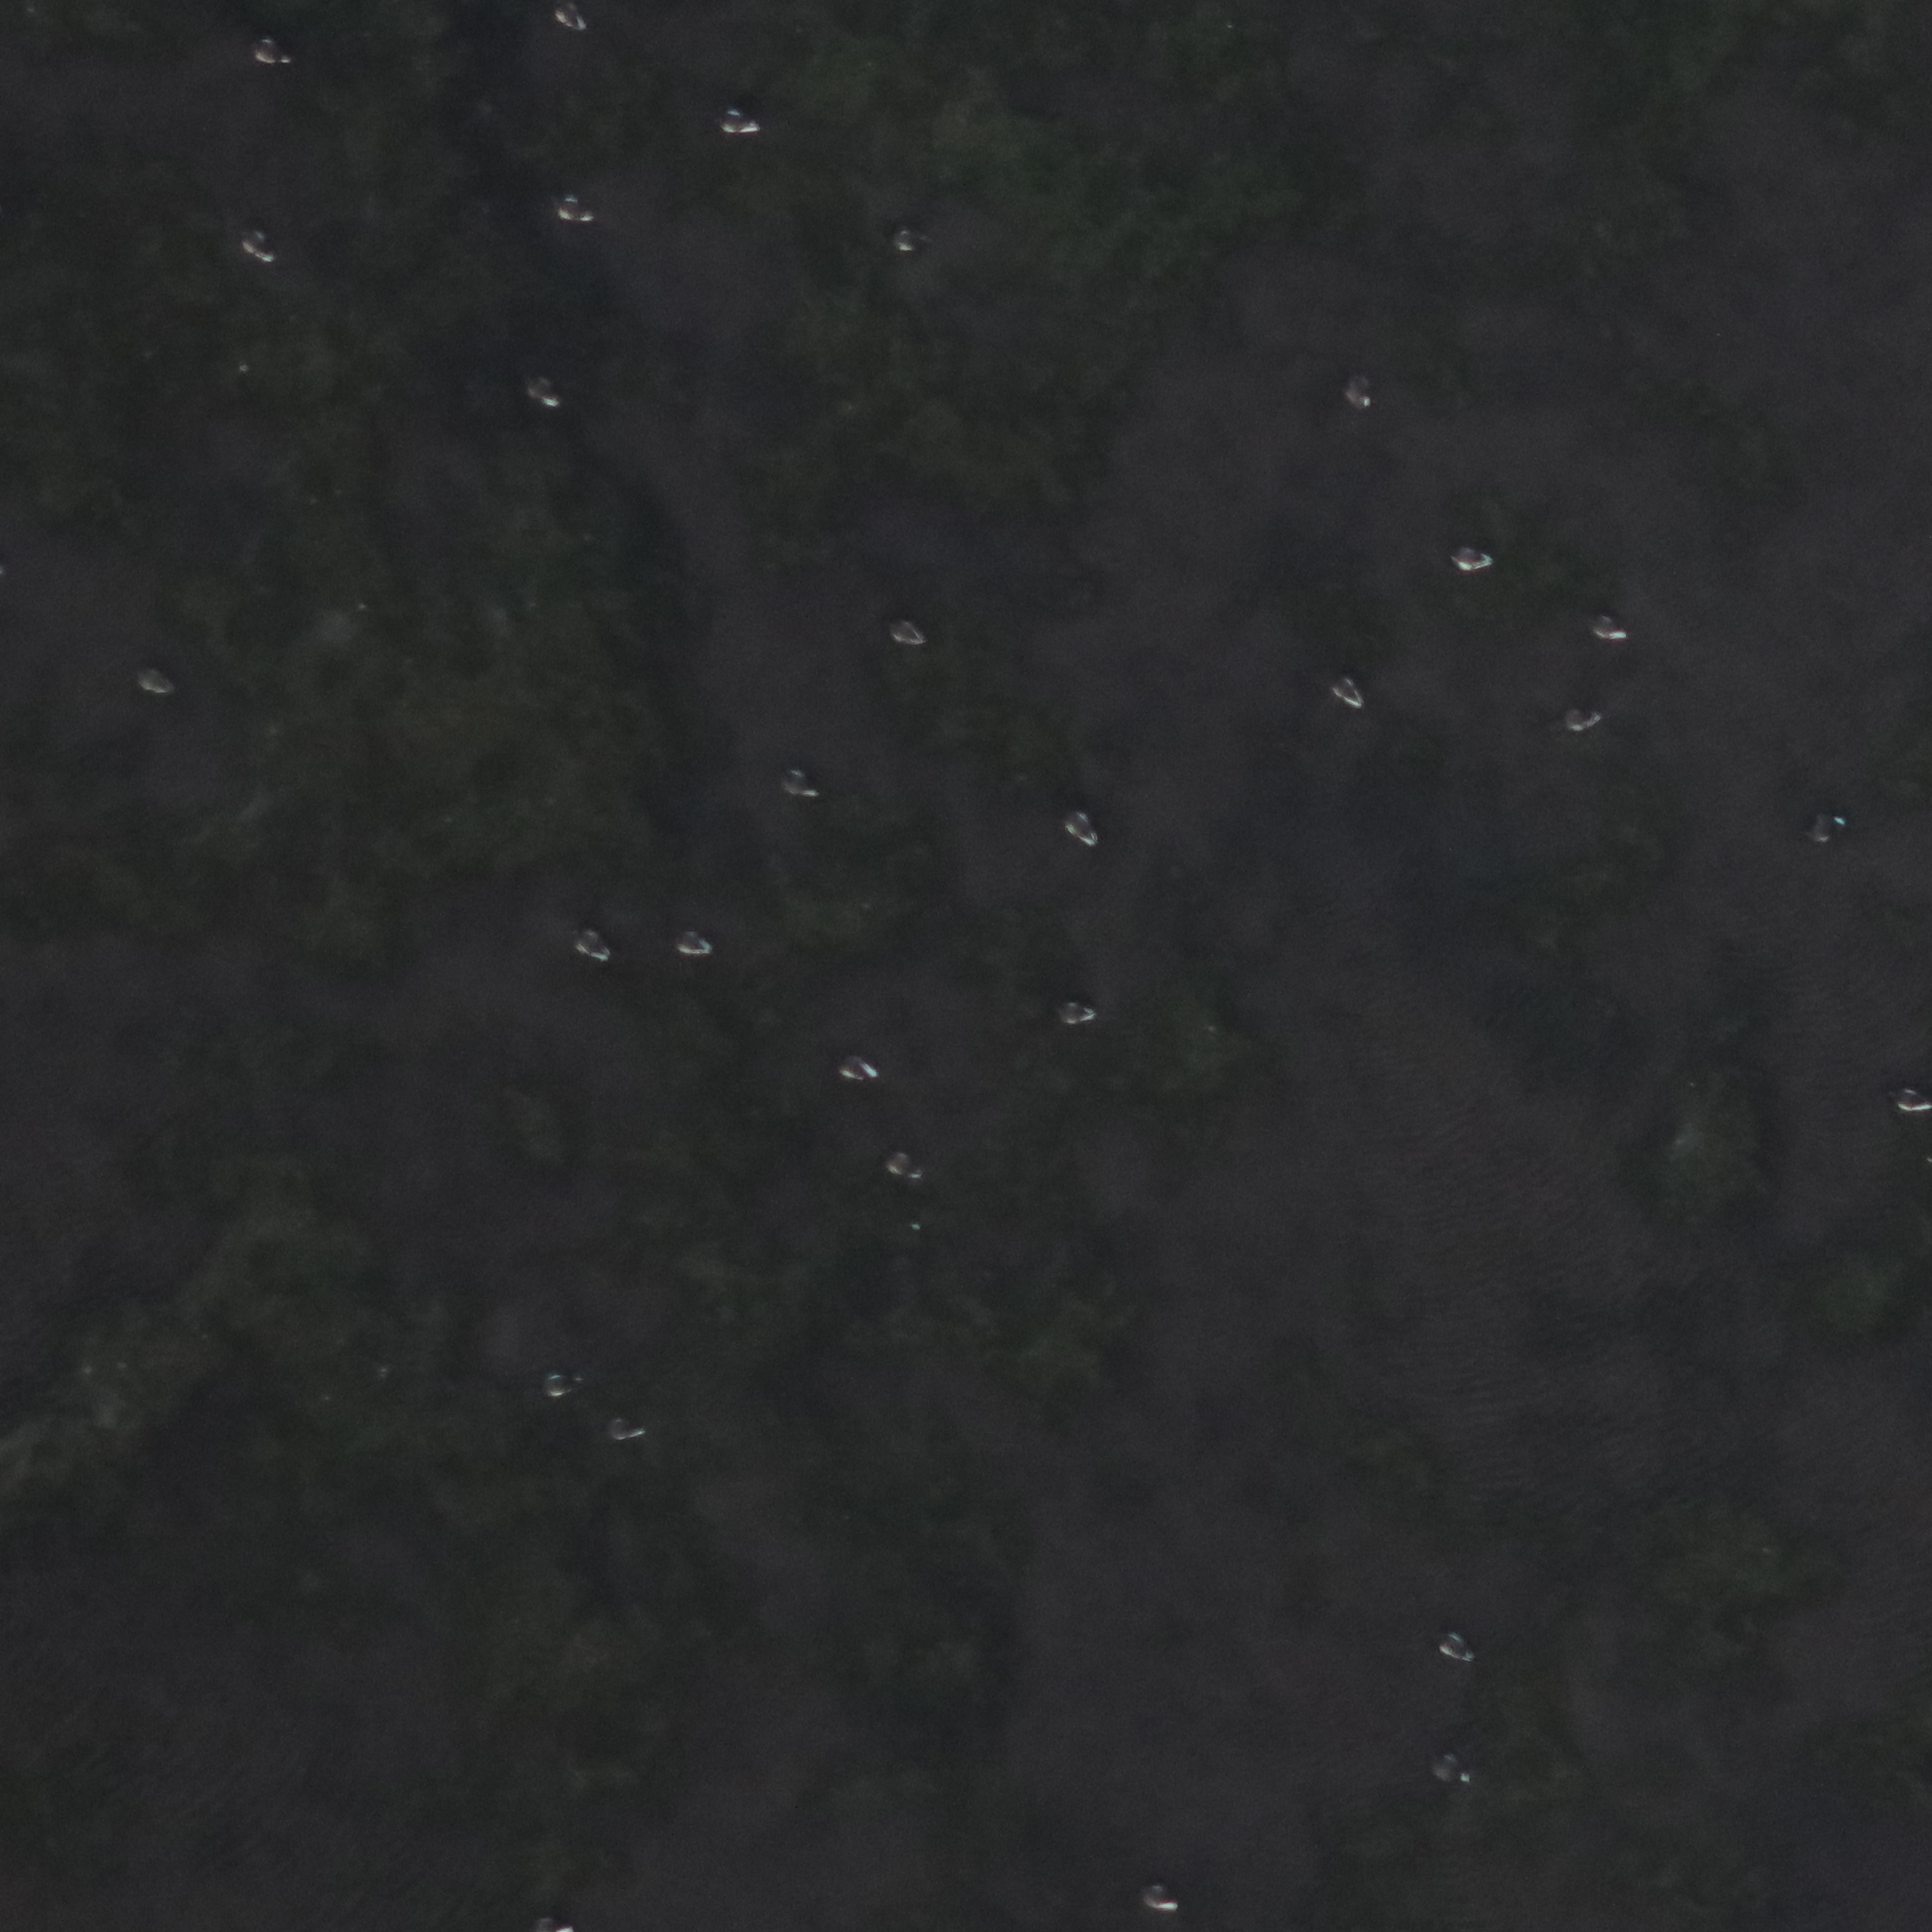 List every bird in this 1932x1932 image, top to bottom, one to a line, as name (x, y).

brant (568, 12)
brant (269, 51)
brant (737, 122)
brant (572, 208)
brant (255, 240)
brant (907, 246)
brant (546, 397)
brant (1359, 397)
brant (1468, 556)
brant (1607, 626)
brant (906, 632)
brant (153, 681)
brant (1347, 688)
brant (1580, 717)
brant (798, 783)
brant (1081, 827)
brant (1835, 827)
brant (691, 943)
brant (592, 944)
brant (1073, 1012)
brant (857, 1069)
brant (1912, 1101)
brant (901, 1166)
brant (557, 1386)
brant (623, 1431)
brant (1456, 1646)
brant (1451, 1770)
brant (1163, 1900)
brant (550, 1929)